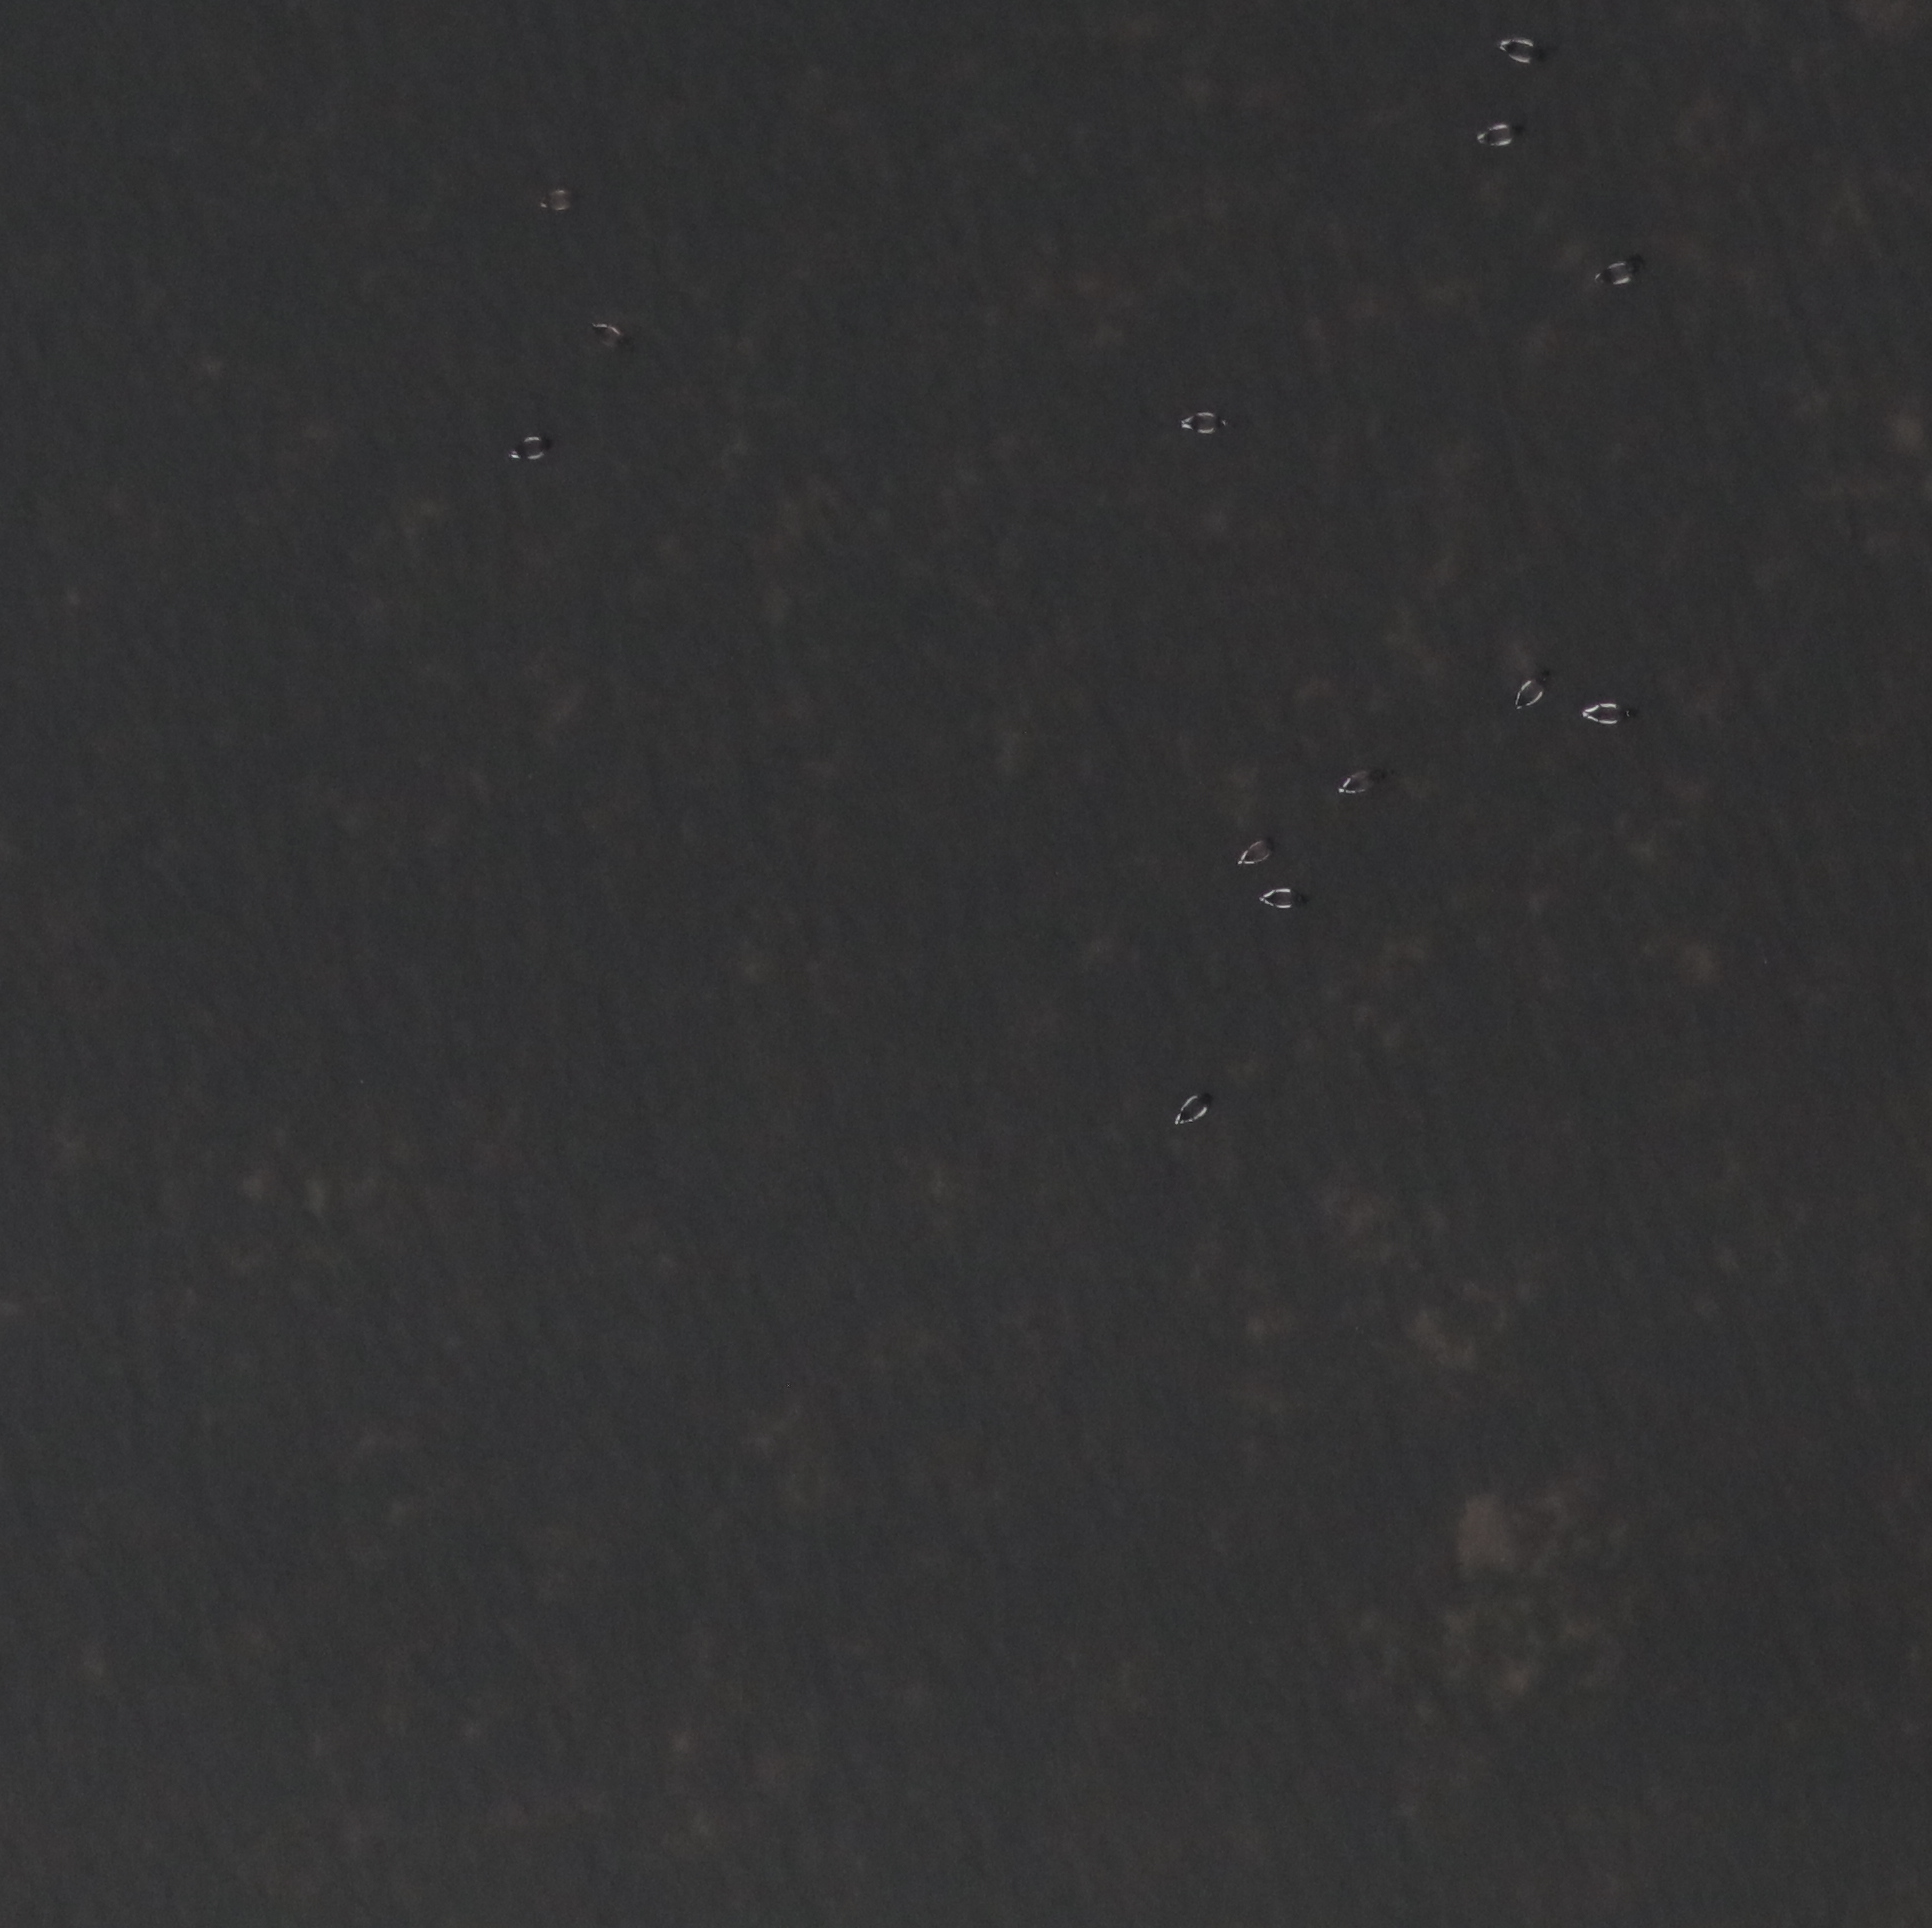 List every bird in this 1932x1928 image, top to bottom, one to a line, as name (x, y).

brant (1522, 49)
brant (1501, 133)
brant (562, 199)
brant (1619, 273)
brant (613, 337)
brant (1197, 418)
brant (532, 448)
brant (1532, 691)
brant (1608, 713)
brant (1361, 781)
brant (1253, 858)
brant (1281, 897)
brant (1194, 1109)